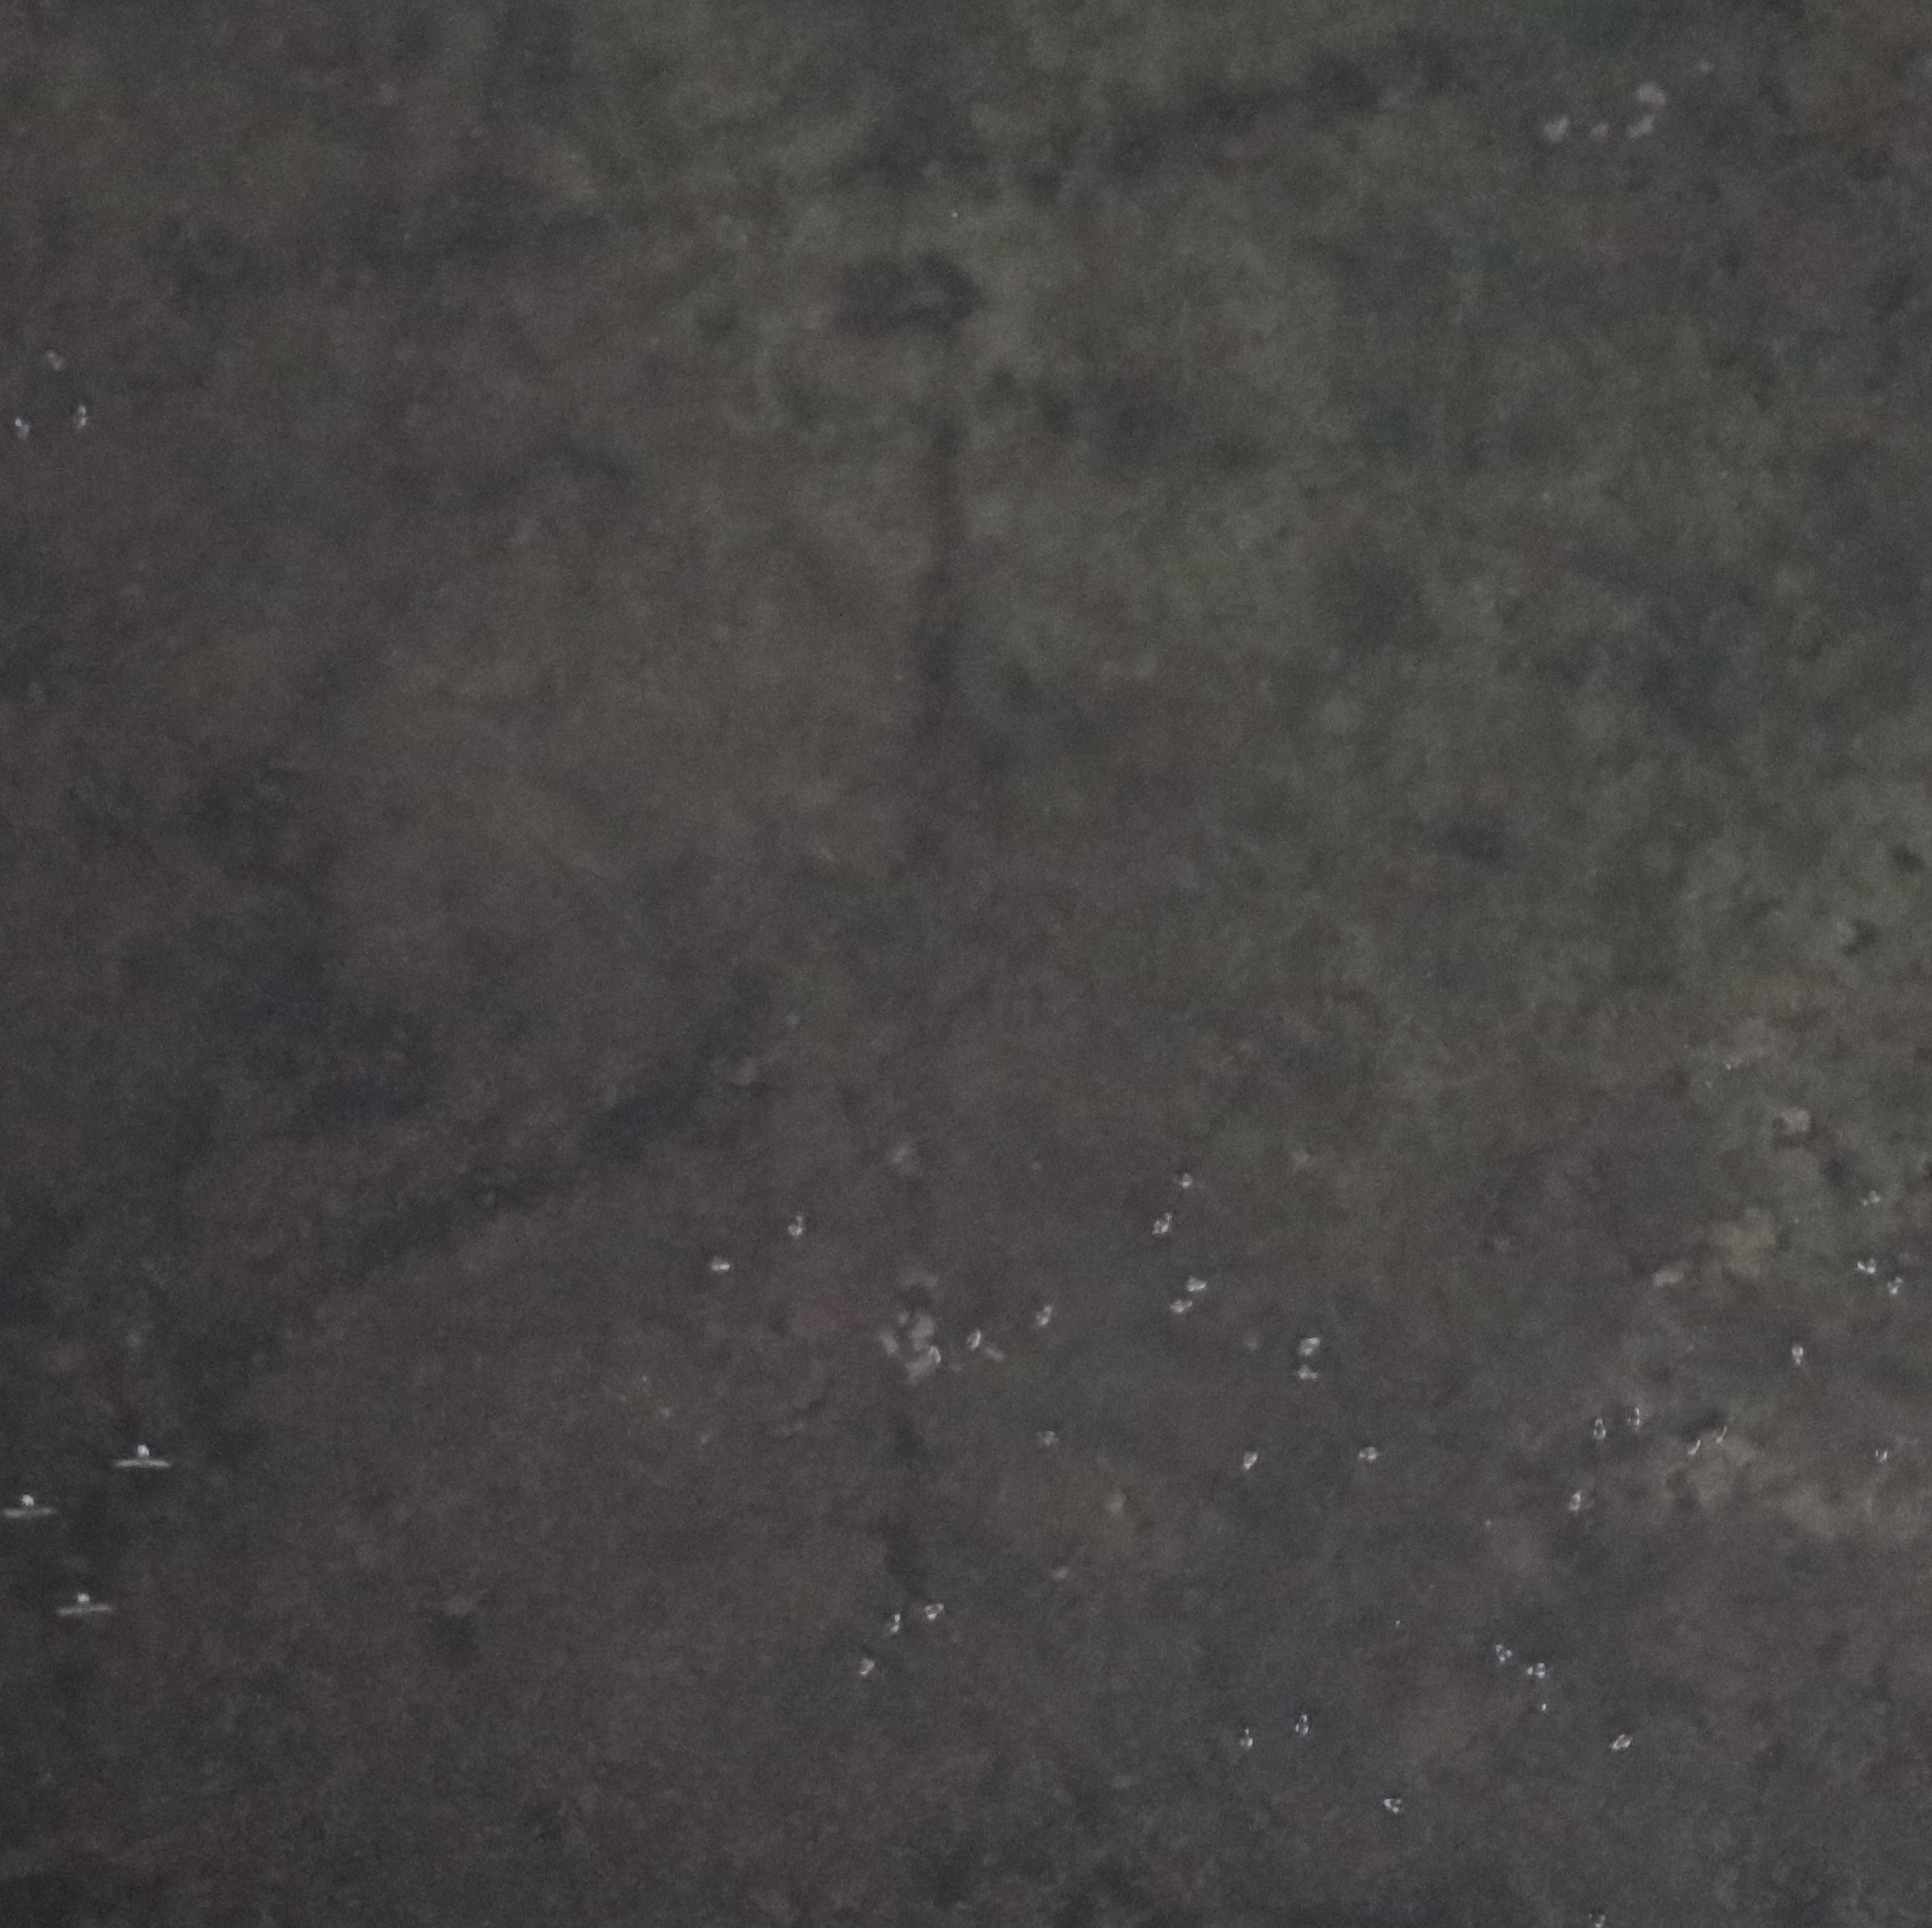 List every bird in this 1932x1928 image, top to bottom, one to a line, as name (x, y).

brant (54, 363)
brant (78, 421)
brant (20, 425)
brant (1189, 1180)
brant (1873, 1198)
brant (1163, 1227)
brant (793, 1228)
brant (718, 1265)
brant (1868, 1265)
brant (1892, 1278)
brant (1196, 1287)
brant (1178, 1306)
brant (1044, 1318)
brant (972, 1340)
brant (1308, 1347)
brant (1794, 1352)
brant (935, 1357)
brant (1308, 1376)
brant (1632, 1423)
brant (1599, 1432)
brant (1044, 1434)
brant (1718, 1434)
brant (1366, 1450)
brant (1694, 1450)
brant (1880, 1457)
brant (145, 1460)
brant (1251, 1460)
brant (1572, 1504)
brant (30, 1512)
brant (86, 1607)
brant (935, 1608)
brant (892, 1624)
brant (1497, 1652)
brant (868, 1663)
brant (1535, 1673)
brant (1303, 1726)
brant (1622, 1741)
brant (1245, 1742)
brant (1397, 1805)